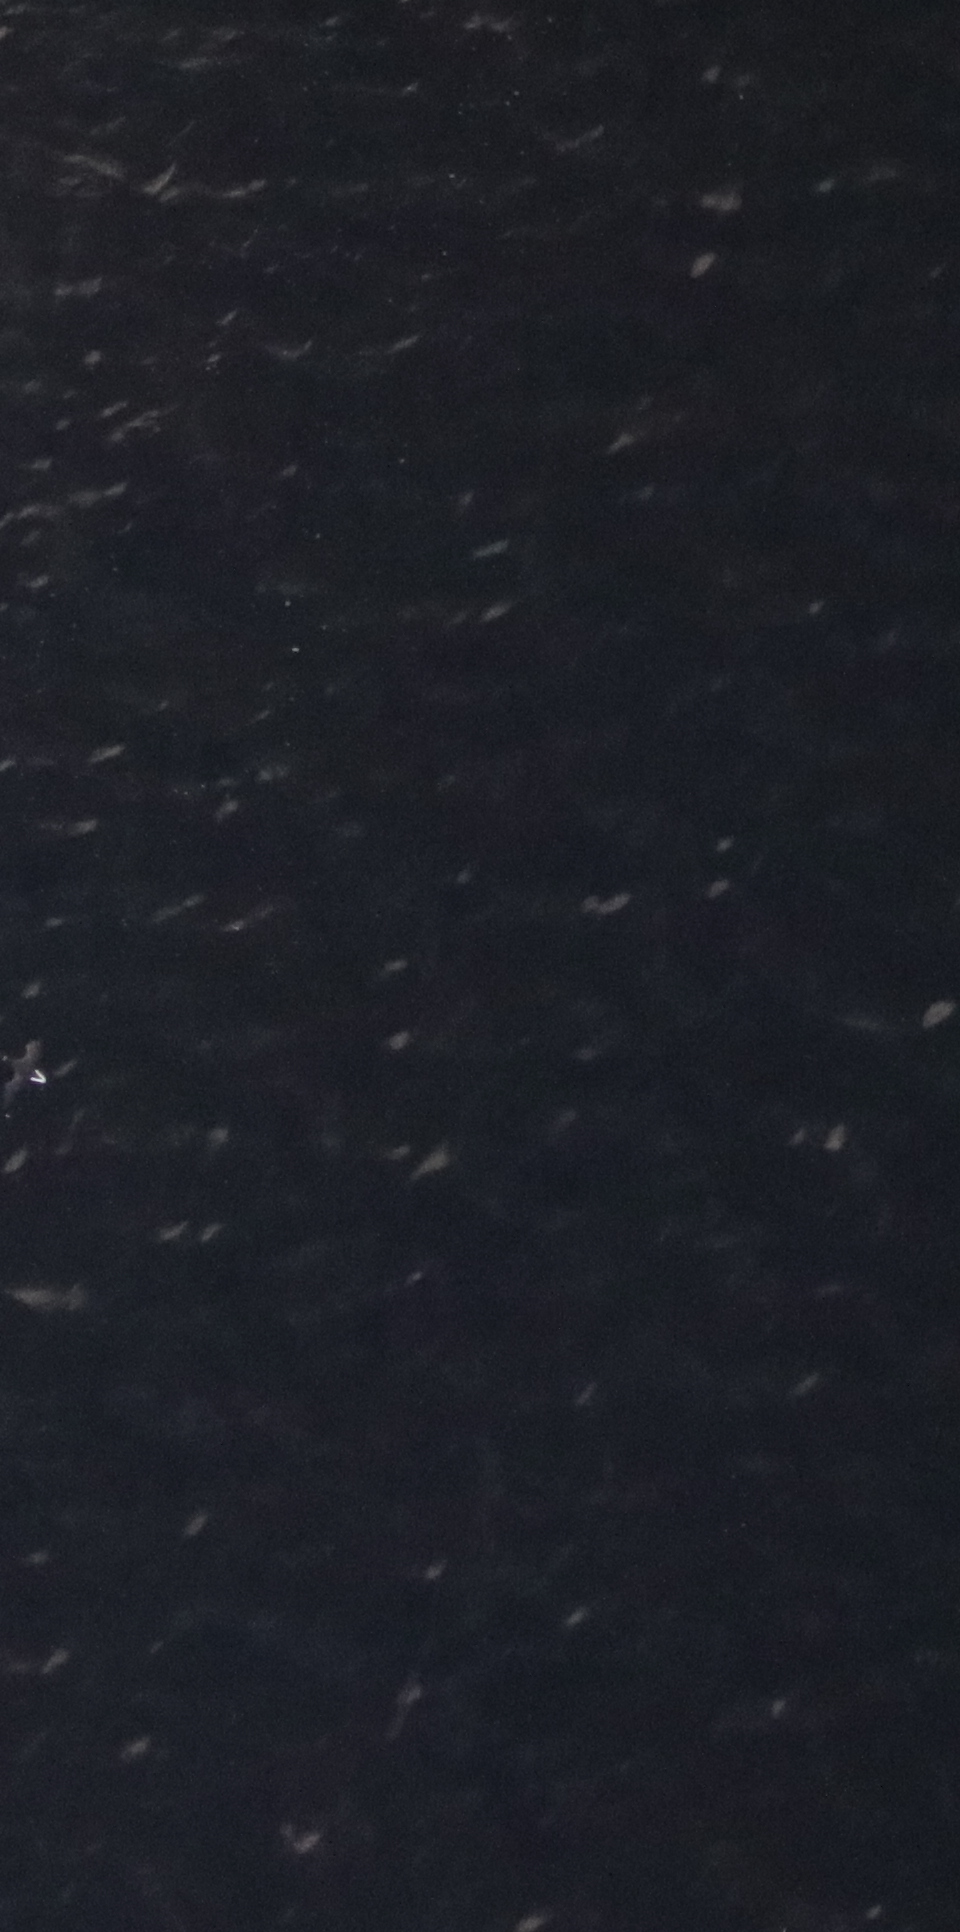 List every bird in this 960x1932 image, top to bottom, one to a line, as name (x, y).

brant (29, 1072)